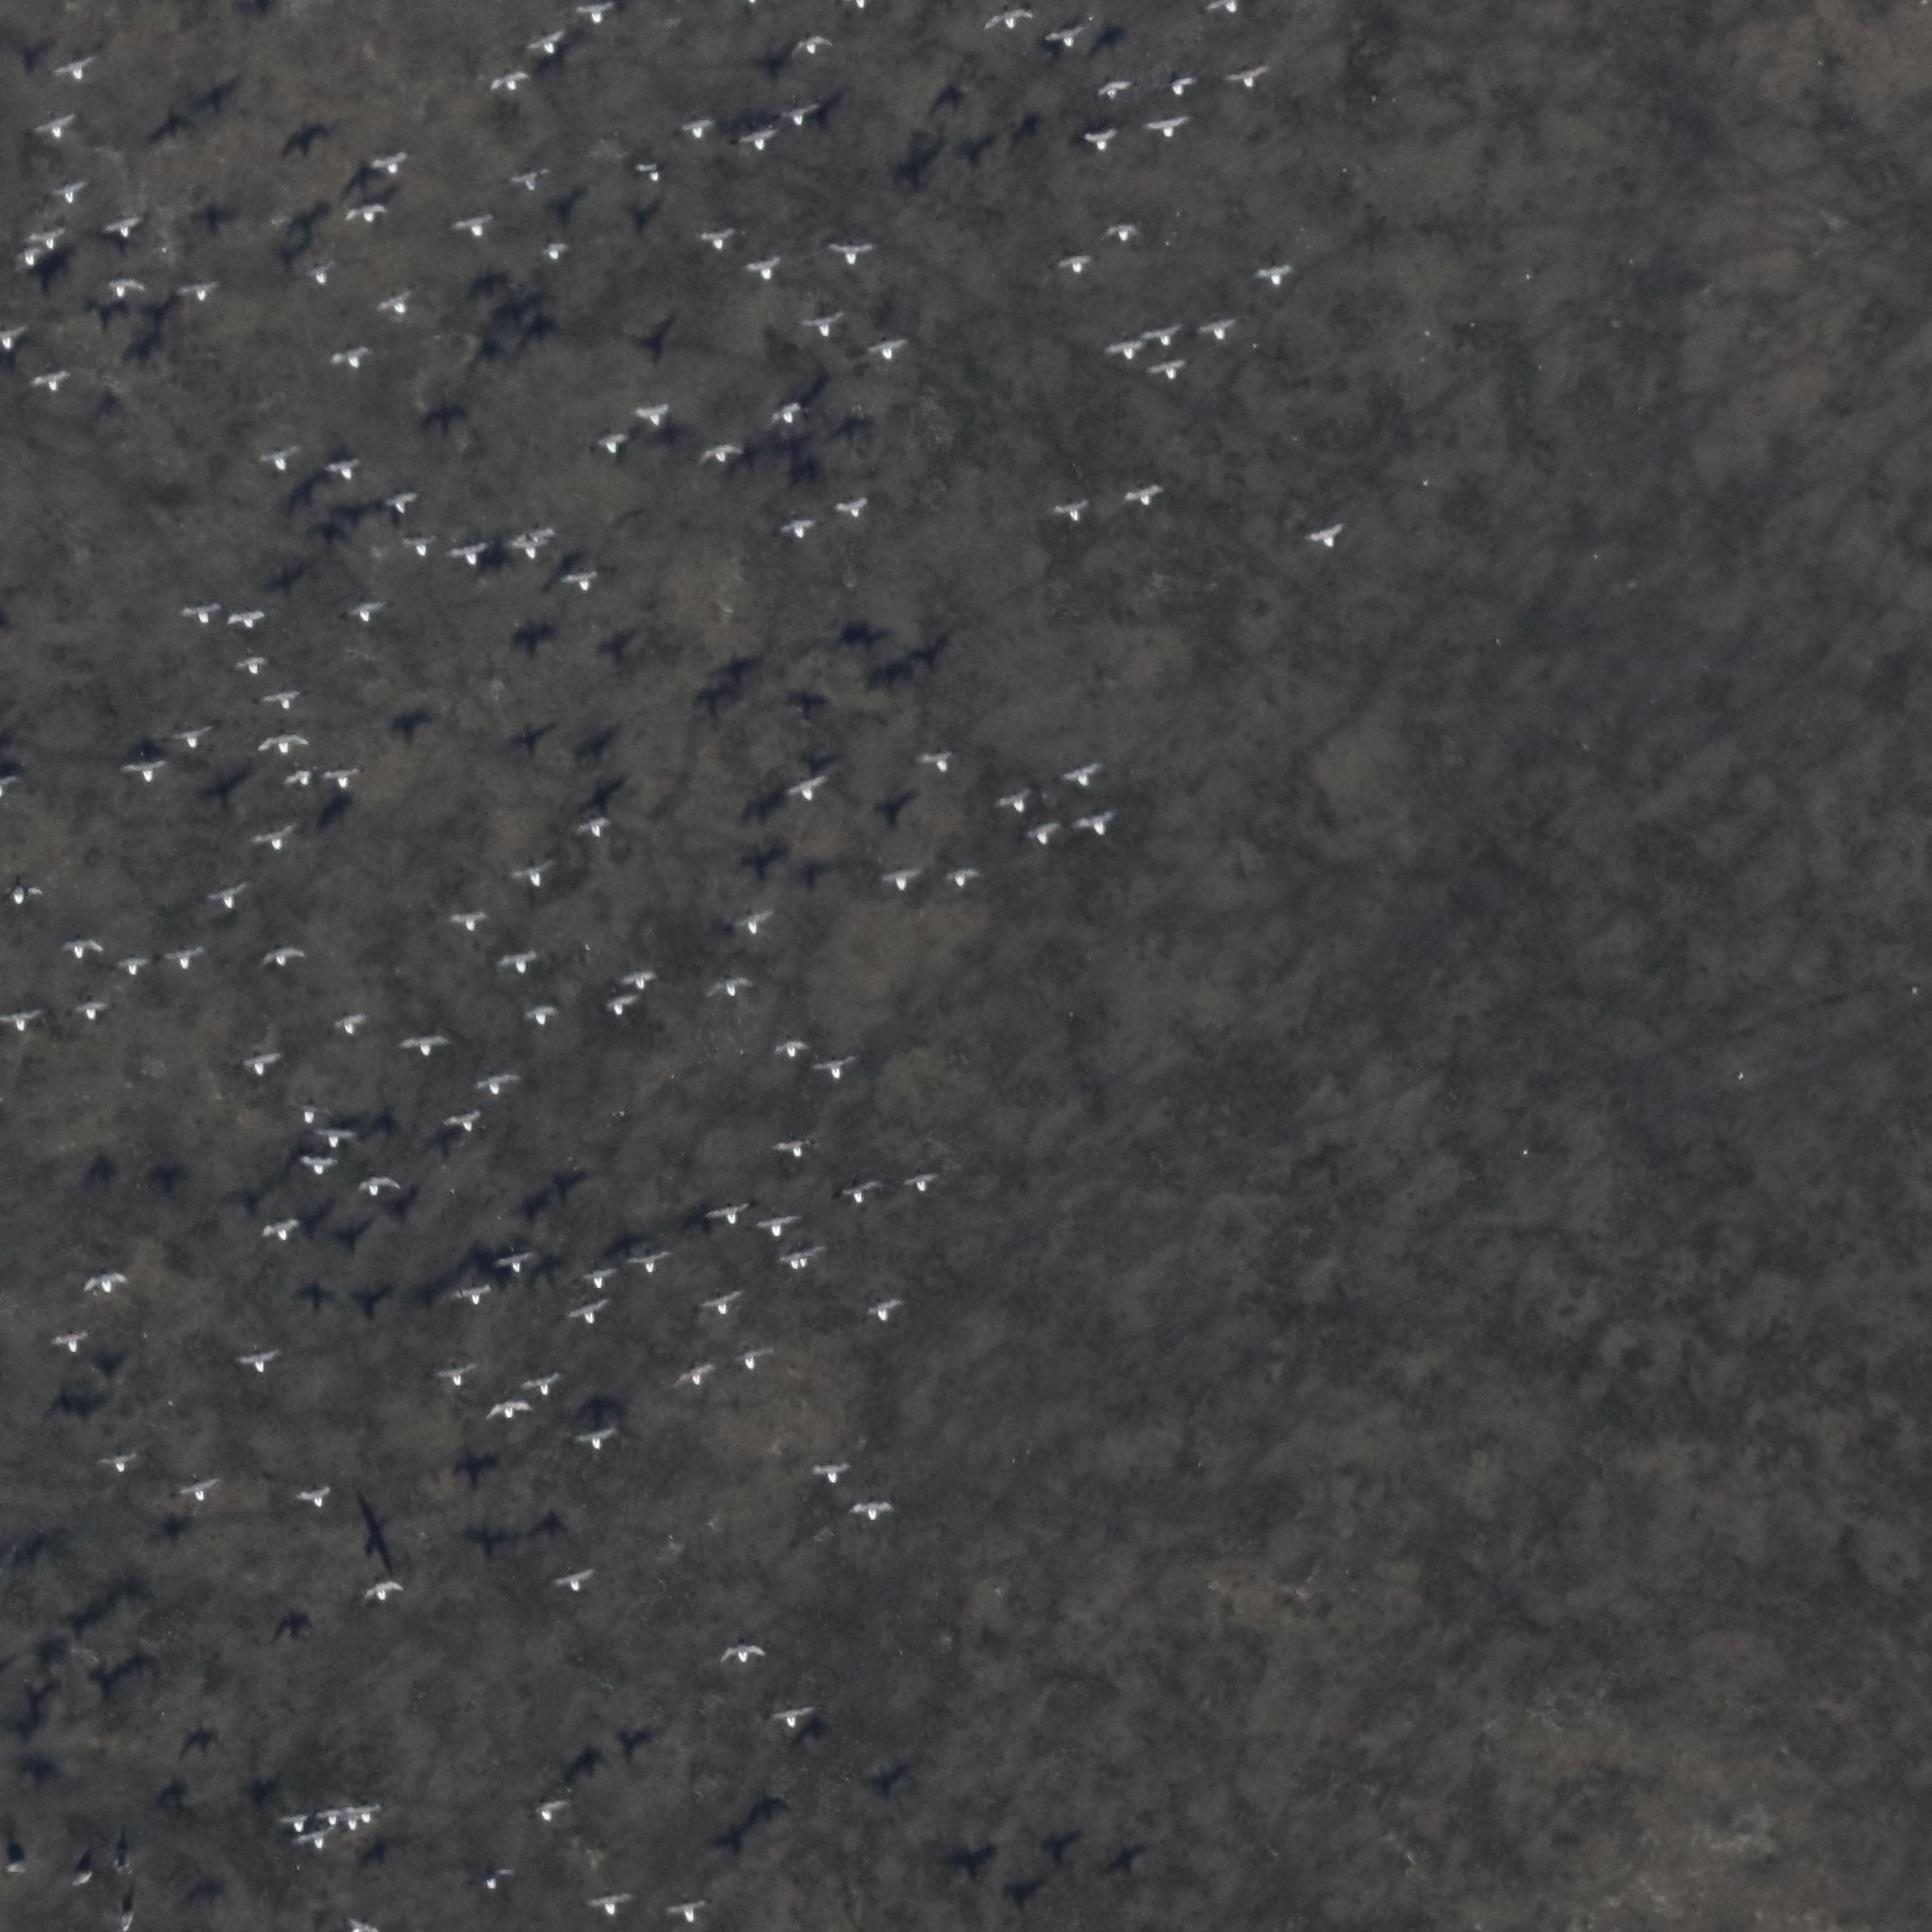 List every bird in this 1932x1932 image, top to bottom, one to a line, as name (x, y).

brant (1230, 3)
brant (1024, 25)
brant (554, 35)
brant (1067, 41)
brant (812, 47)
brant (509, 75)
brant (63, 78)
brant (1263, 80)
brant (1113, 85)
brant (1173, 87)
brant (1164, 121)
brant (800, 124)
brant (51, 129)
brant (714, 136)
brant (1104, 139)
brant (759, 142)
brant (390, 160)
brant (664, 172)
brant (532, 182)
brant (56, 192)
brant (366, 213)
brant (1128, 222)
brant (43, 226)
brant (474, 231)
brant (121, 238)
brant (550, 243)
brant (719, 245)
brant (858, 249)
brant (1076, 258)
brant (29, 266)
brant (1277, 272)
brant (323, 274)
brant (755, 274)
brant (113, 283)
brant (195, 288)
brant (402, 298)
brant (837, 317)
brant (1221, 321)
brant (1163, 337)
brant (887, 338)
brant (1127, 350)
brant (354, 357)
brant (1176, 372)
brant (45, 383)
brant (656, 408)
brant (800, 409)
brant (611, 435)
brant (715, 457)
brant (269, 461)
brant (340, 468)
brant (1151, 494)
brant (1078, 501)
brant (858, 503)
brant (408, 507)
brant (795, 526)
brant (1331, 534)
brant (430, 545)
brant (528, 554)
brant (479, 559)
brant (589, 581)
brant (190, 606)
brant (359, 615)
brant (260, 622)
brant (251, 657)
brant (288, 683)
brant (286, 735)
brant (195, 742)
brant (940, 765)
brant (1089, 770)
brant (308, 772)
brant (146, 773)
brant (7, 775)
brant (813, 786)
brant (343, 787)
brant (1017, 804)
brant (1088, 818)
brant (591, 833)
brant (283, 835)
brant (1043, 840)
brant (536, 879)
brant (896, 880)
brant (238, 891)
brant (954, 893)
brant (29, 897)
brant (469, 913)
brant (755, 924)
brant (192, 947)
brant (86, 948)
brant (278, 964)
brant (522, 964)
brant (132, 968)
brant (644, 975)
brant (732, 987)
brant (99, 1006)
brant (622, 1010)
brant (20, 1011)
brant (542, 1019)
brant (364, 1022)
brant (791, 1044)
brant (435, 1050)
brant (260, 1057)
brant (840, 1060)
brant (500, 1082)
brant (310, 1104)
brant (471, 1119)
brant (349, 1137)
brant (800, 1148)
brant (318, 1161)
brant (852, 1191)
brant (919, 1192)
brant (381, 1197)
brant (735, 1213)
brant (780, 1224)
brant (284, 1227)
brant (822, 1251)
brant (793, 1257)
brant (661, 1260)
brant (510, 1266)
brant (602, 1266)
brant (112, 1278)
brant (479, 1289)
brant (886, 1308)
brant (728, 1313)
brant (580, 1316)
brant (72, 1346)
brant (269, 1351)
brant (759, 1356)
brant (465, 1367)
brant (697, 1378)
brant (548, 1383)
brant (517, 1407)
brant (593, 1436)
brant (117, 1463)
brant (831, 1472)
brant (210, 1486)
brant (319, 1498)
brant (882, 1517)
brant (571, 1574)
brant (380, 1592)
brant (749, 1650)
brant (803, 1717)
brant (555, 1809)
brant (388, 1811)
brant (354, 1812)
brant (322, 1814)
brant (292, 1820)
brant (321, 1842)
brant (134, 1856)
brant (19, 1869)
brant (501, 1880)
brant (87, 1883)
brant (619, 1908)
brant (693, 1909)
brant (128, 1918)
brant (364, 1929)